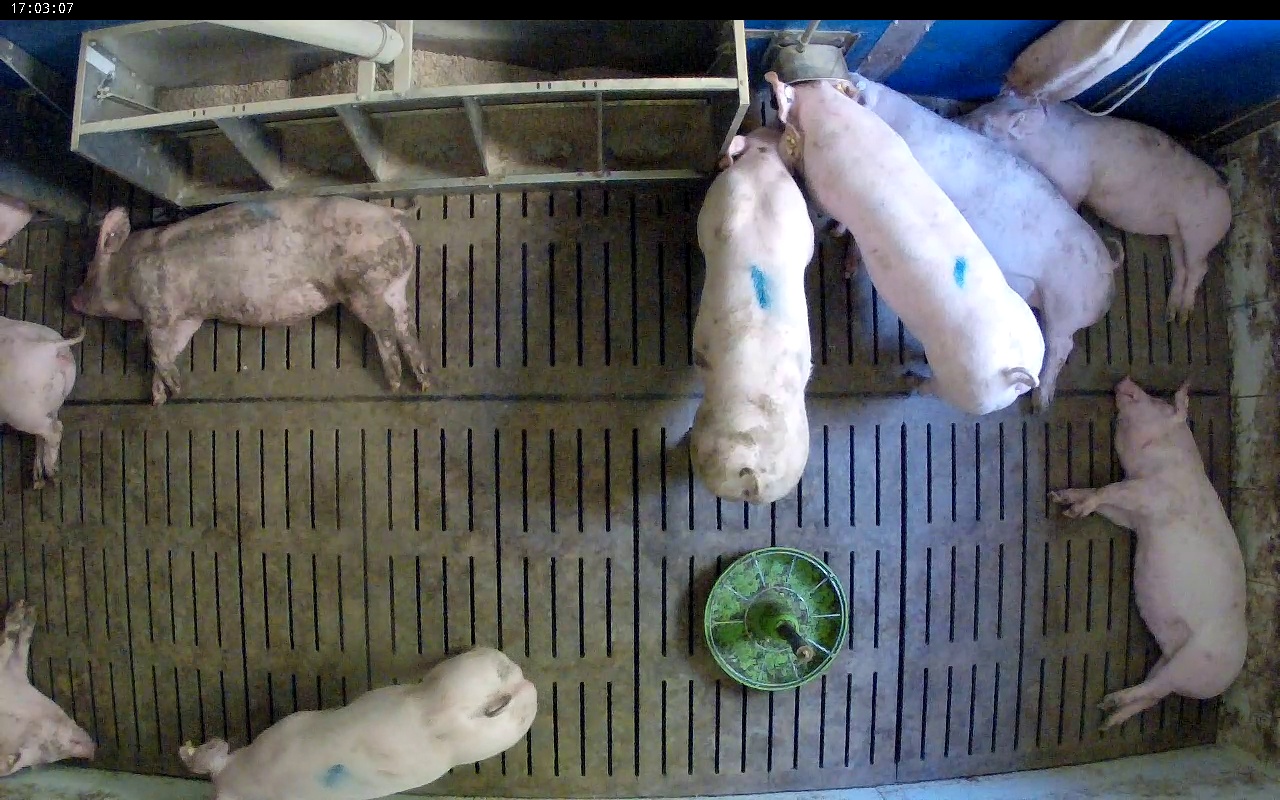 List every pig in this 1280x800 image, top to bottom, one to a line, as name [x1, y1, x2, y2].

pig [762, 71, 1047, 414]
pig [845, 74, 1126, 418]
pig [950, 89, 1238, 326]
pig [689, 121, 816, 507]
pig [68, 192, 432, 406]
pig [0, 317, 86, 491]
pig [1049, 375, 1248, 734]
pig [0, 596, 98, 777]
pig [178, 645, 538, 799]